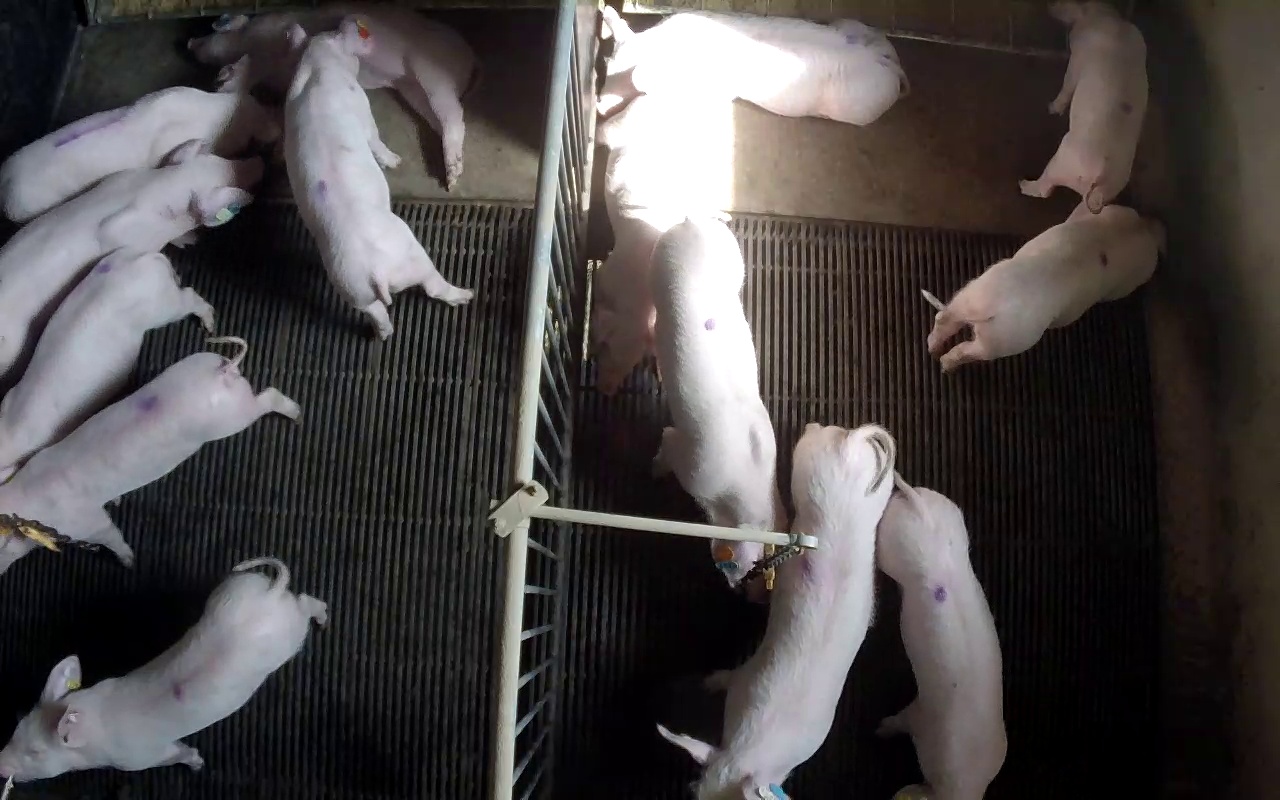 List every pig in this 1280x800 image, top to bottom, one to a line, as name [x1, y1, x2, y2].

pig [188, 3, 486, 195]
pig [1018, 3, 1150, 213]
pig [598, 6, 911, 127]
pig [282, 14, 474, 344]
pig [0, 52, 284, 223]
pig [592, 93, 693, 398]
pig [0, 135, 264, 381]
pig [921, 201, 1169, 374]
pig [650, 216, 792, 589]
pig [0, 246, 213, 483]
pig [0, 336, 303, 575]
pig [657, 420, 898, 799]
pig [873, 471, 1007, 799]
pig [1, 559, 330, 785]